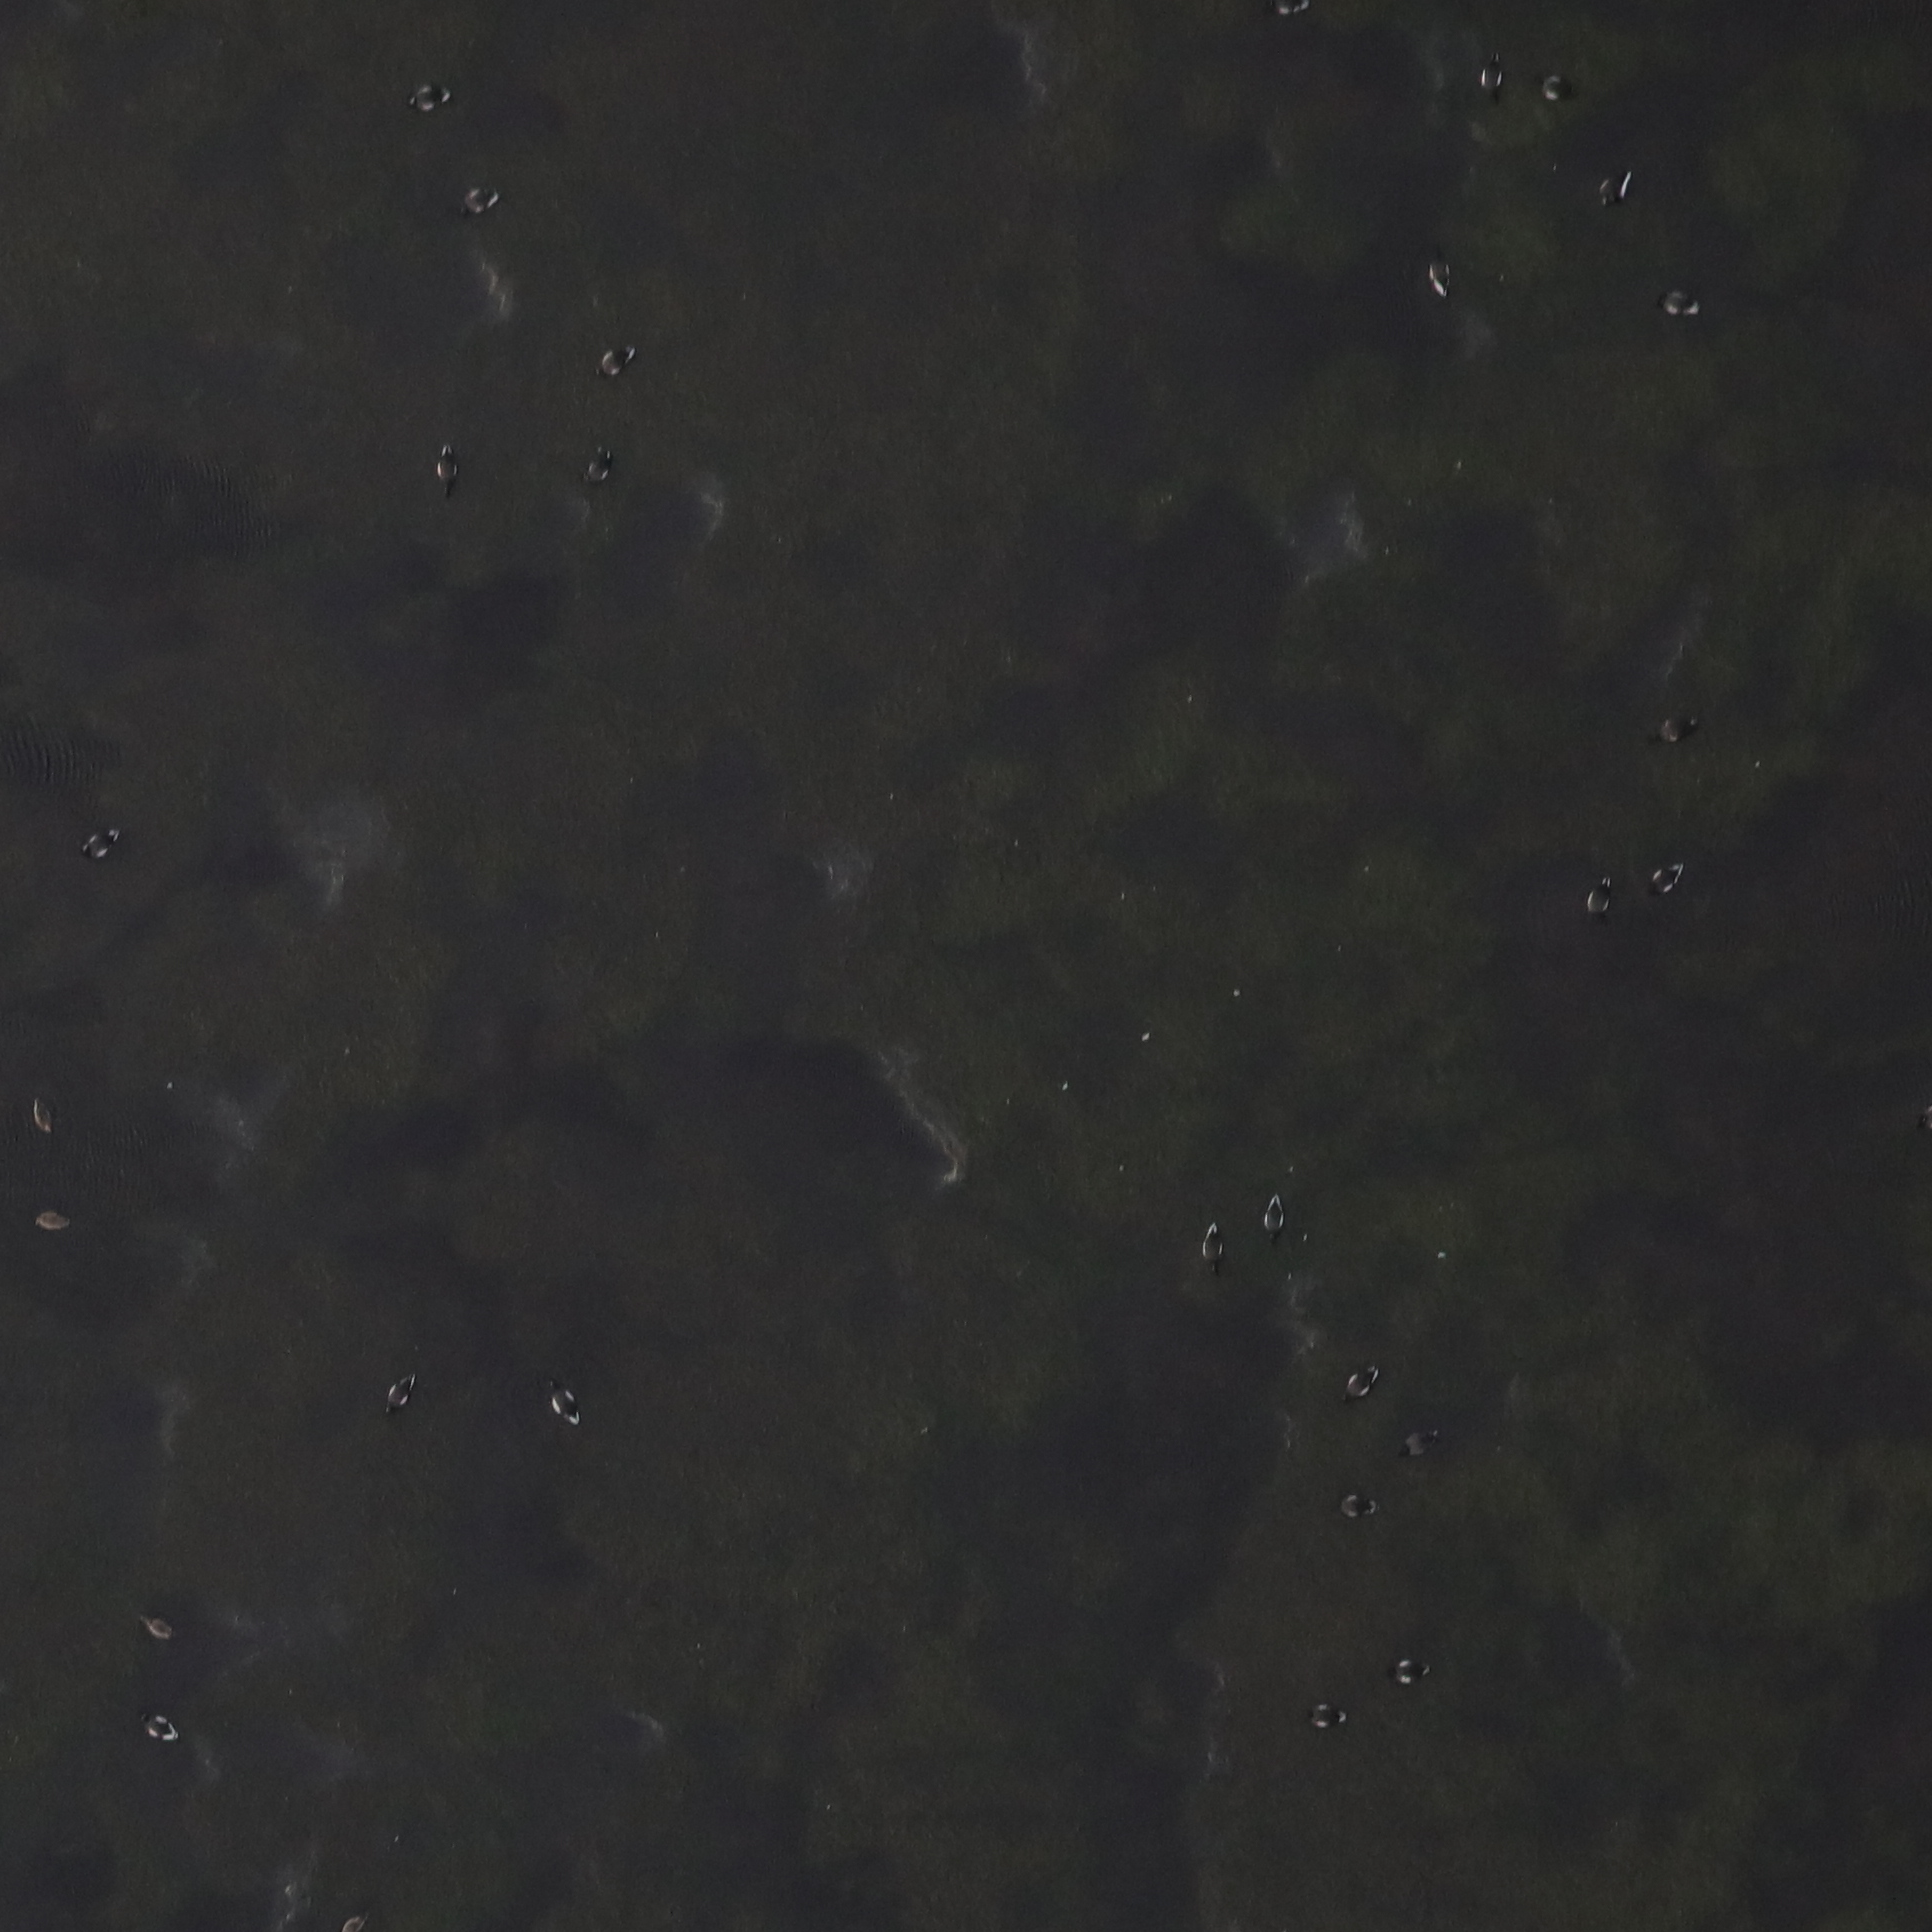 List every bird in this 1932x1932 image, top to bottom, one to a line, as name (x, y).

brant (1287, 4)
brant (1491, 75)
brant (1556, 86)
brant (429, 97)
brant (1616, 190)
brant (478, 202)
brant (1438, 275)
brant (1676, 303)
brant (615, 362)
brant (448, 469)
brant (598, 469)
brant (1672, 733)
brant (98, 845)
brant (1665, 880)
brant (1598, 902)
other bird (45, 1120)
other bird (53, 1218)
brant (1275, 1219)
brant (1214, 1249)
brant (1359, 1385)
brant (401, 1397)
brant (565, 1405)
brant (1421, 1442)
brant (1354, 1506)
other bird (161, 1627)
brant (1409, 1672)
brant (1327, 1716)
brant (161, 1728)
other bird (352, 1925)